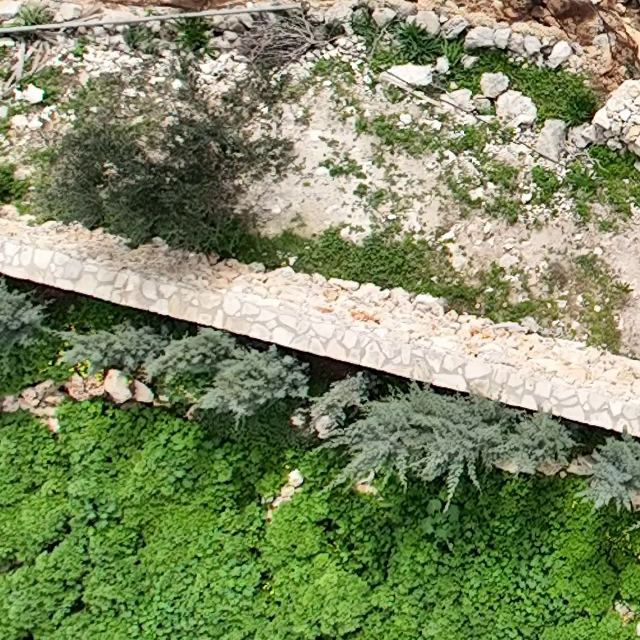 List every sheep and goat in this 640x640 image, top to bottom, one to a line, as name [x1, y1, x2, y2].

goat [522, 0, 546, 8]
goat [547, 0, 594, 16]
goat [550, 0, 601, 5]